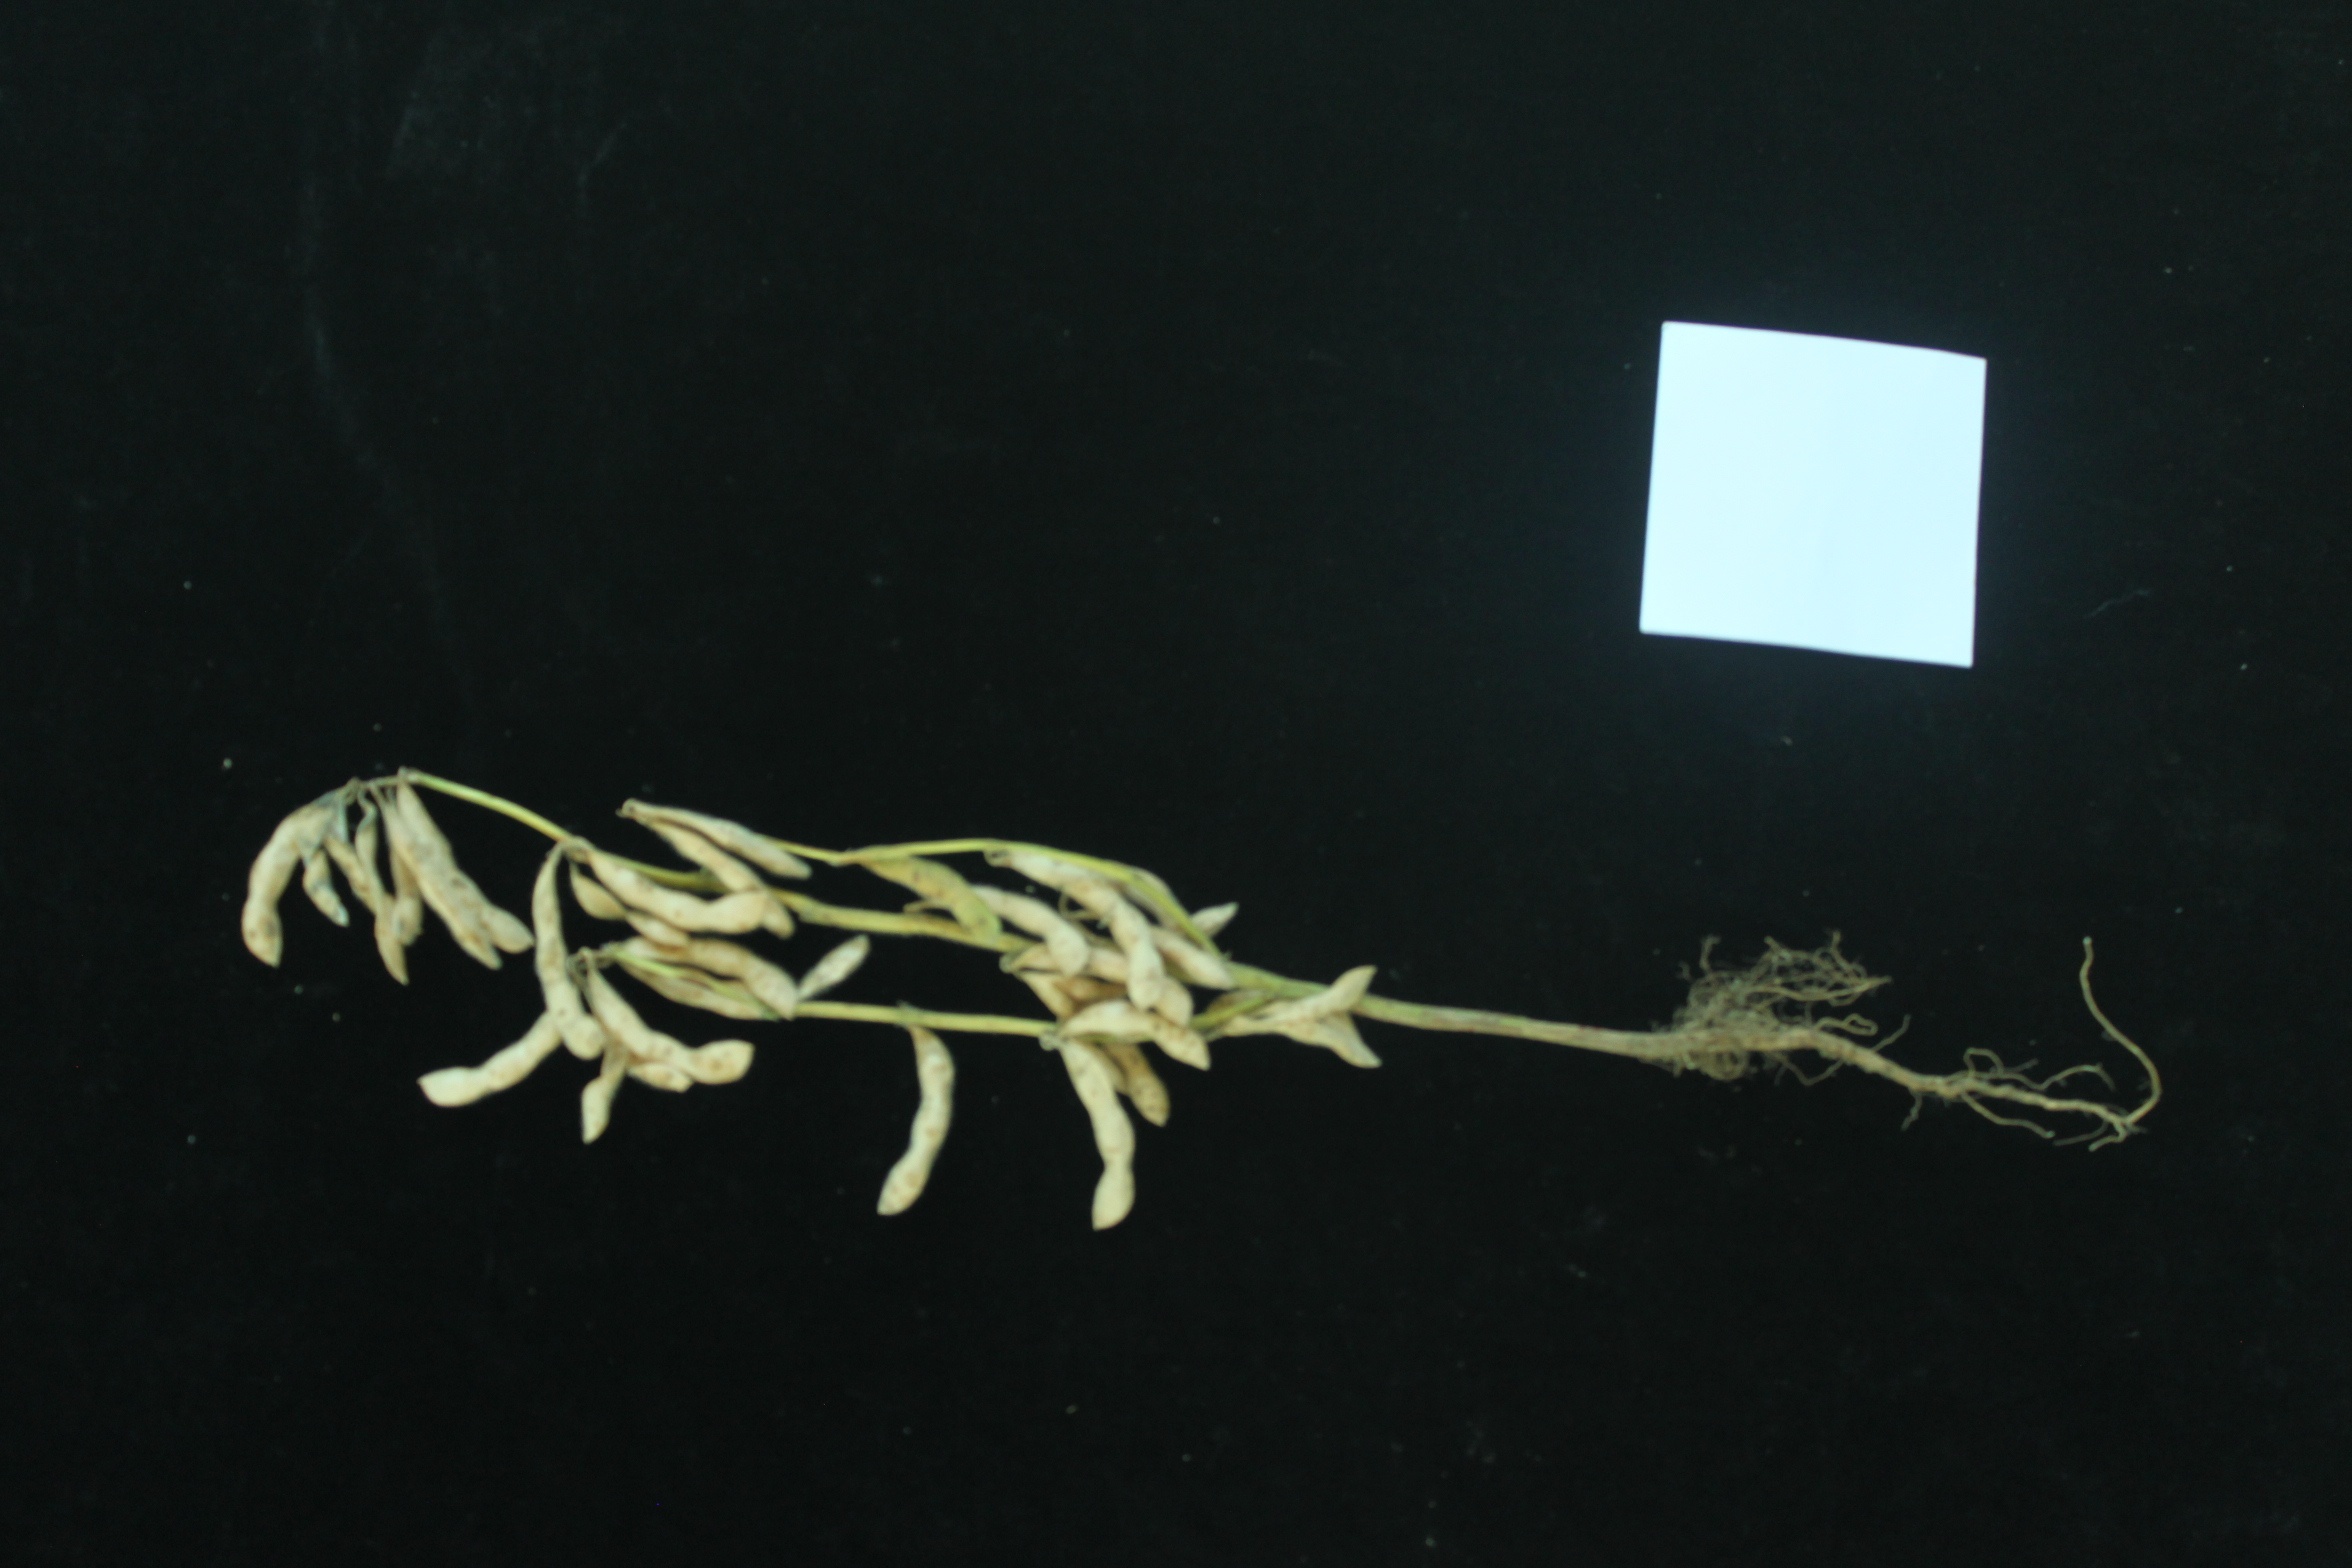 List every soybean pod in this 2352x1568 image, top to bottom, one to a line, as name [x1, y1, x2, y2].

soybean pod [400, 782, 533, 952]
soybean pod [243, 794, 336, 966]
soybean pod [355, 799, 406, 985]
soybean pod [378, 799, 422, 946]
soybean pod [386, 800, 498, 971]
soybean pod [633, 805, 809, 875]
soybean pod [647, 822, 792, 940]
soybean pod [317, 832, 373, 908]
soybean pod [302, 846, 347, 931]
soybean pod [586, 848, 767, 933]
soybean pod [533, 849, 603, 1059]
soybean pod [991, 858, 1162, 1007]
soybean pod [856, 860, 1001, 937]
soybean pod [569, 864, 688, 948]
soybean pod [969, 887, 1088, 982]
soybean pod [1146, 923, 1230, 988]
soybean pod [621, 939, 794, 1019]
soybean pod [796, 940, 866, 1001]
soybean pod [1001, 944, 1194, 1025]
soybean pod [616, 962, 780, 1023]
soybean pod [586, 963, 752, 1084]
soybean pod [1256, 968, 1375, 1025]
soybean pod [1024, 978, 1128, 1096]
soybean pod [1042, 978, 1165, 1127]
soybean pod [1225, 1003, 1379, 1069]
soybean pod [1051, 1005, 1208, 1070]
soybean pod [422, 1010, 559, 1108]
soybean pod [879, 1022, 952, 1213]
soybean pod [1048, 1039, 1132, 1229]
soybean pod [581, 1040, 628, 1143]
soybean pod [628, 1052, 692, 1090]